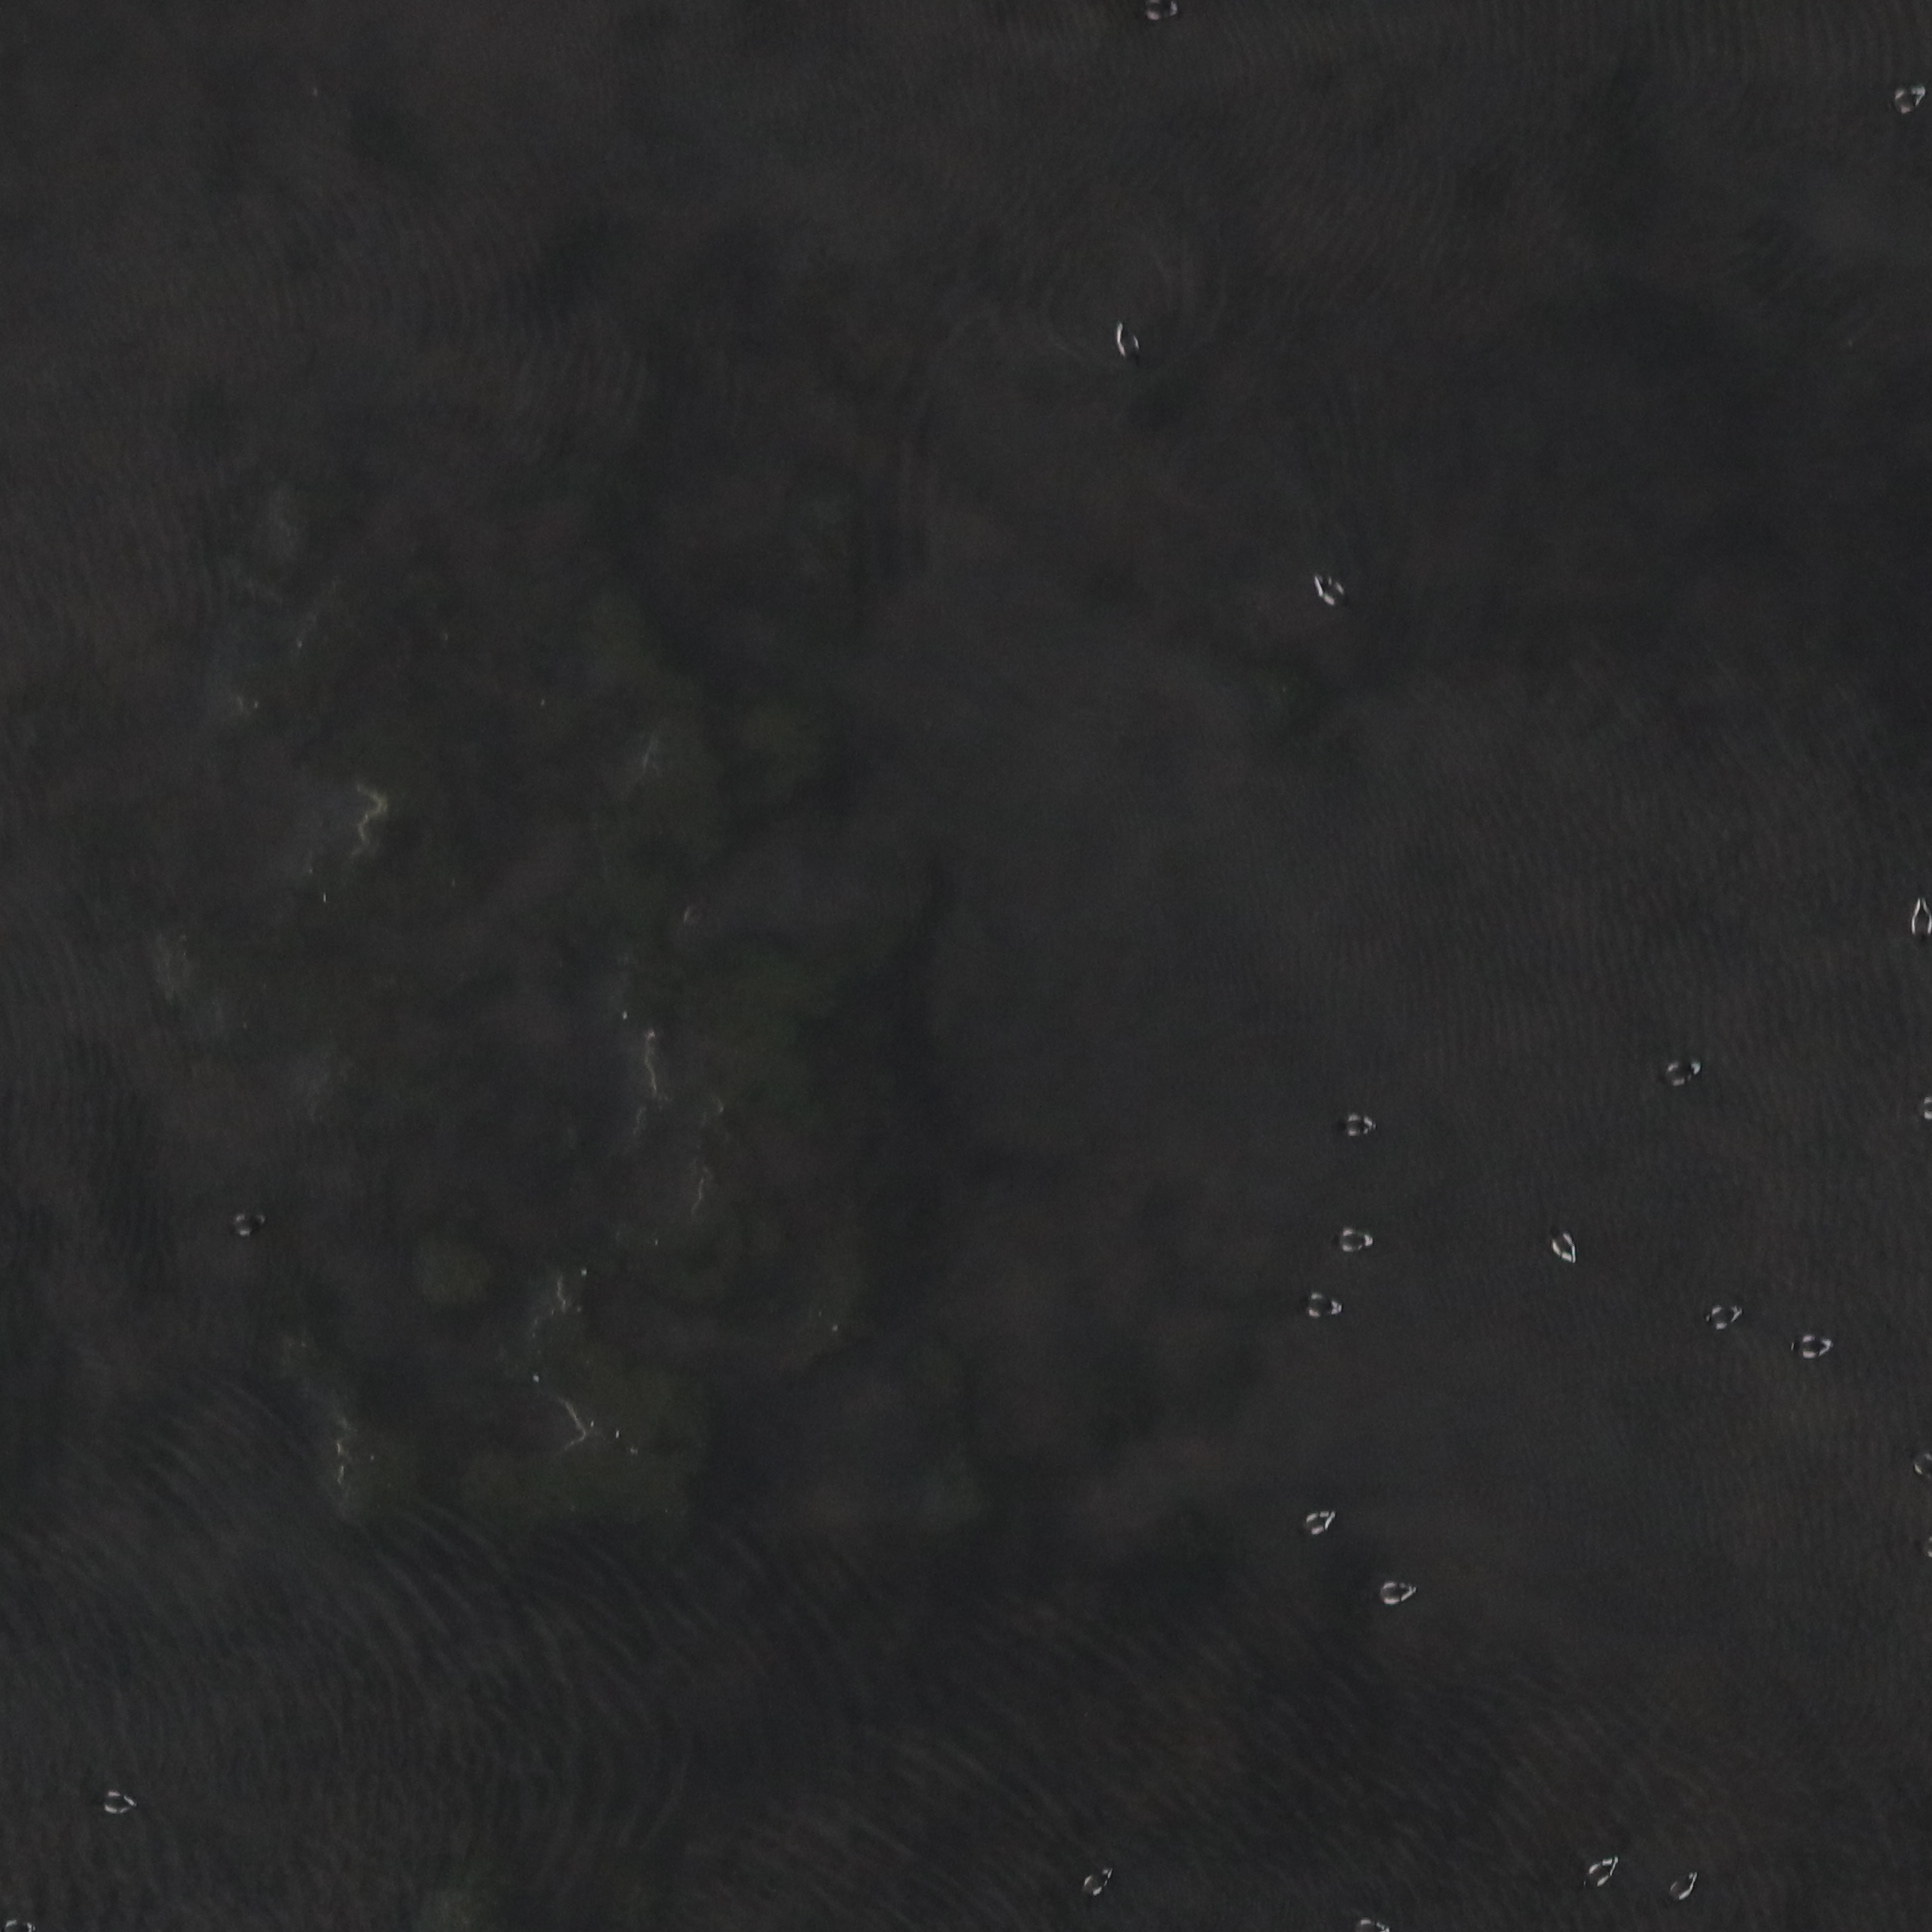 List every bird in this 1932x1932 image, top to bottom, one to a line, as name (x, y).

brant (1908, 99)
brant (1126, 341)
brant (1331, 589)
brant (1922, 920)
brant (1680, 1072)
brant (1357, 1125)
brant (247, 1224)
brant (1353, 1239)
brant (1564, 1246)
brant (1322, 1304)
brant (1726, 1316)
brant (1813, 1345)
brant (1929, 1464)
brant (1315, 1521)
brant (1392, 1592)
brant (118, 1803)
brant (1602, 1873)
brant (1096, 1883)
brant (1682, 1889)
brant (16, 1928)
brant (1371, 1929)